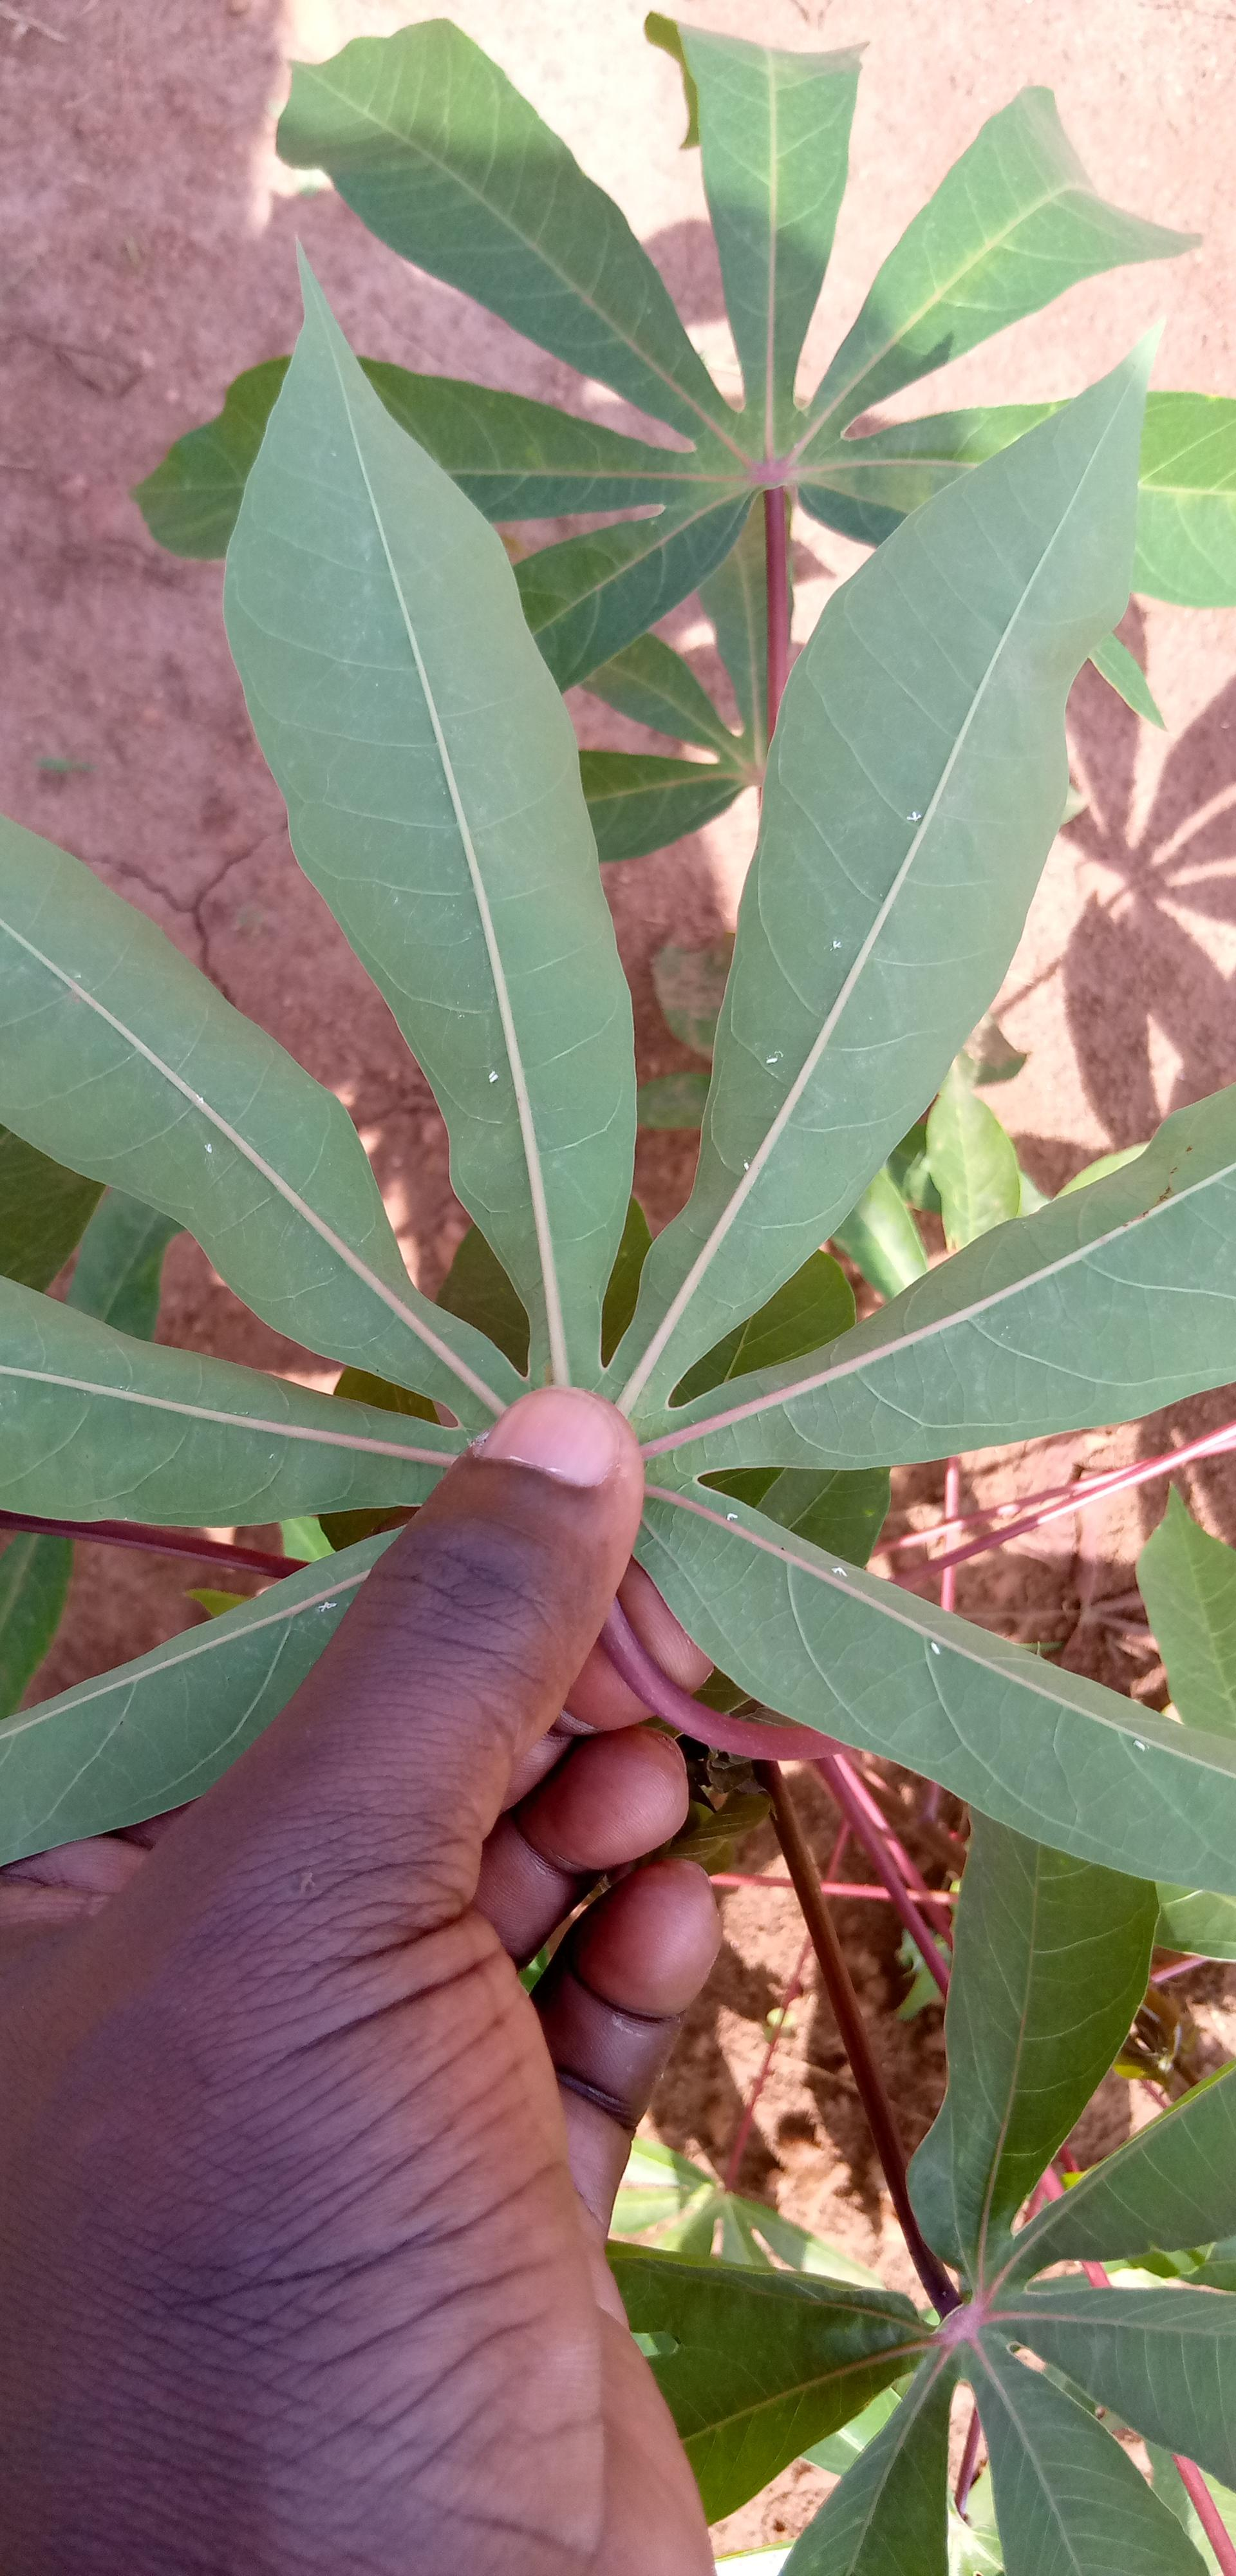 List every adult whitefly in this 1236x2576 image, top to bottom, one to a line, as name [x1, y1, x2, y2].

whitefly [905, 809, 924, 826]
whitefly [829, 938, 845, 953]
whitefly [764, 1055, 780, 1066]
whitefly [486, 1068, 501, 1086]
whitefly [488, 1072, 503, 1089]
whitefly [724, 1511, 739, 1524]
whitefly [830, 1564, 847, 1578]
whitefly [317, 1598, 340, 1615]
whitefly [928, 1638, 943, 1656]
whitefly [1130, 1738, 1148, 1753]